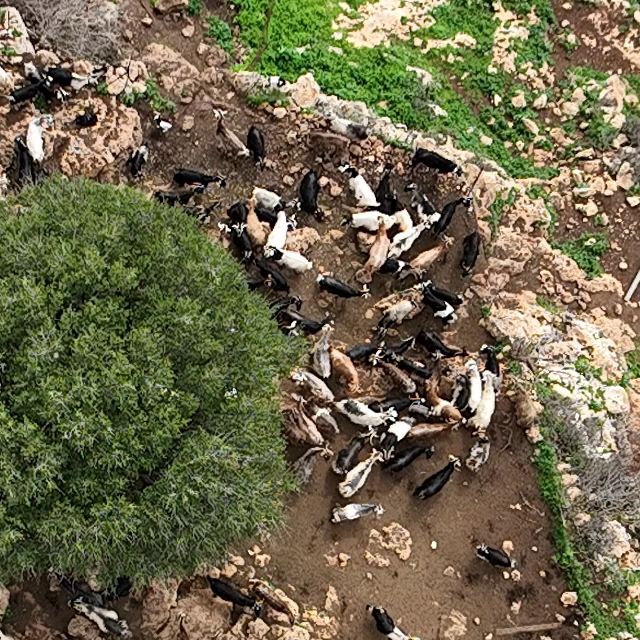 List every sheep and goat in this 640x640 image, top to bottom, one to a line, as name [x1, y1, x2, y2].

goat [0, 37, 14, 91]
goat [48, 66, 107, 92]
goat [8, 74, 51, 104]
goat [0, 100, 10, 126]
goat [76, 105, 97, 126]
goat [214, 108, 249, 158]
goat [152, 111, 172, 134]
goat [324, 111, 373, 142]
goat [27, 114, 52, 163]
goat [248, 125, 266, 171]
goat [307, 131, 351, 162]
goat [11, 136, 38, 191]
goat [126, 144, 148, 177]
goat [412, 147, 464, 177]
goat [374, 163, 394, 215]
goat [338, 164, 380, 207]
goat [172, 168, 228, 189]
goat [301, 170, 327, 222]
goat [0, 173, 10, 197]
goat [404, 182, 442, 224]
goat [151, 183, 204, 206]
goat [251, 186, 302, 211]
goat [386, 188, 413, 229]
goat [246, 196, 263, 247]
goat [426, 196, 474, 239]
goat [227, 200, 248, 236]
goat [185, 202, 222, 227]
goat [257, 207, 298, 229]
goat [338, 211, 394, 229]
goat [268, 212, 287, 253]
goat [387, 215, 432, 257]
goat [364, 216, 388, 270]
goat [212, 224, 230, 248]
goat [230, 227, 253, 264]
goat [459, 232, 480, 278]
goat [413, 234, 456, 269]
goat [253, 245, 289, 292]
goat [264, 247, 311, 272]
goat [379, 258, 423, 280]
goat [315, 273, 372, 299]
goat [244, 277, 268, 291]
goat [424, 280, 460, 307]
goat [419, 285, 459, 324]
goat [269, 296, 303, 320]
goat [375, 298, 416, 341]
goat [277, 310, 335, 335]
goat [279, 321, 299, 337]
goat [312, 324, 334, 376]
goat [346, 326, 386, 359]
goat [419, 330, 468, 357]
goat [387, 335, 416, 356]
goat [377, 340, 432, 379]
goat [480, 343, 503, 389]
goat [329, 349, 361, 393]
goat [370, 350, 417, 392]
goat [443, 363, 471, 411]
goat [291, 365, 335, 403]
goat [467, 370, 496, 428]
goat [508, 376, 541, 428]
goat [424, 377, 463, 425]
goat [305, 389, 337, 433]
goat [369, 393, 426, 413]
goat [293, 394, 323, 444]
goat [334, 399, 397, 426]
goat [411, 400, 433, 418]
goat [278, 401, 305, 446]
goat [379, 414, 414, 461]
goat [408, 417, 466, 442]
goat [332, 427, 377, 474]
goat [466, 428, 488, 470]
goat [288, 439, 335, 485]
goat [387, 444, 432, 472]
goat [337, 448, 384, 498]
goat [413, 454, 461, 498]
goat [332, 503, 385, 522]
goat [474, 543, 511, 568]
goat [48, 566, 105, 606]
goat [104, 573, 140, 600]
goat [205, 574, 263, 617]
goat [252, 579, 296, 626]
goat [68, 598, 128, 635]
goat [366, 605, 420, 639]
goat [0, 617, 15, 639]